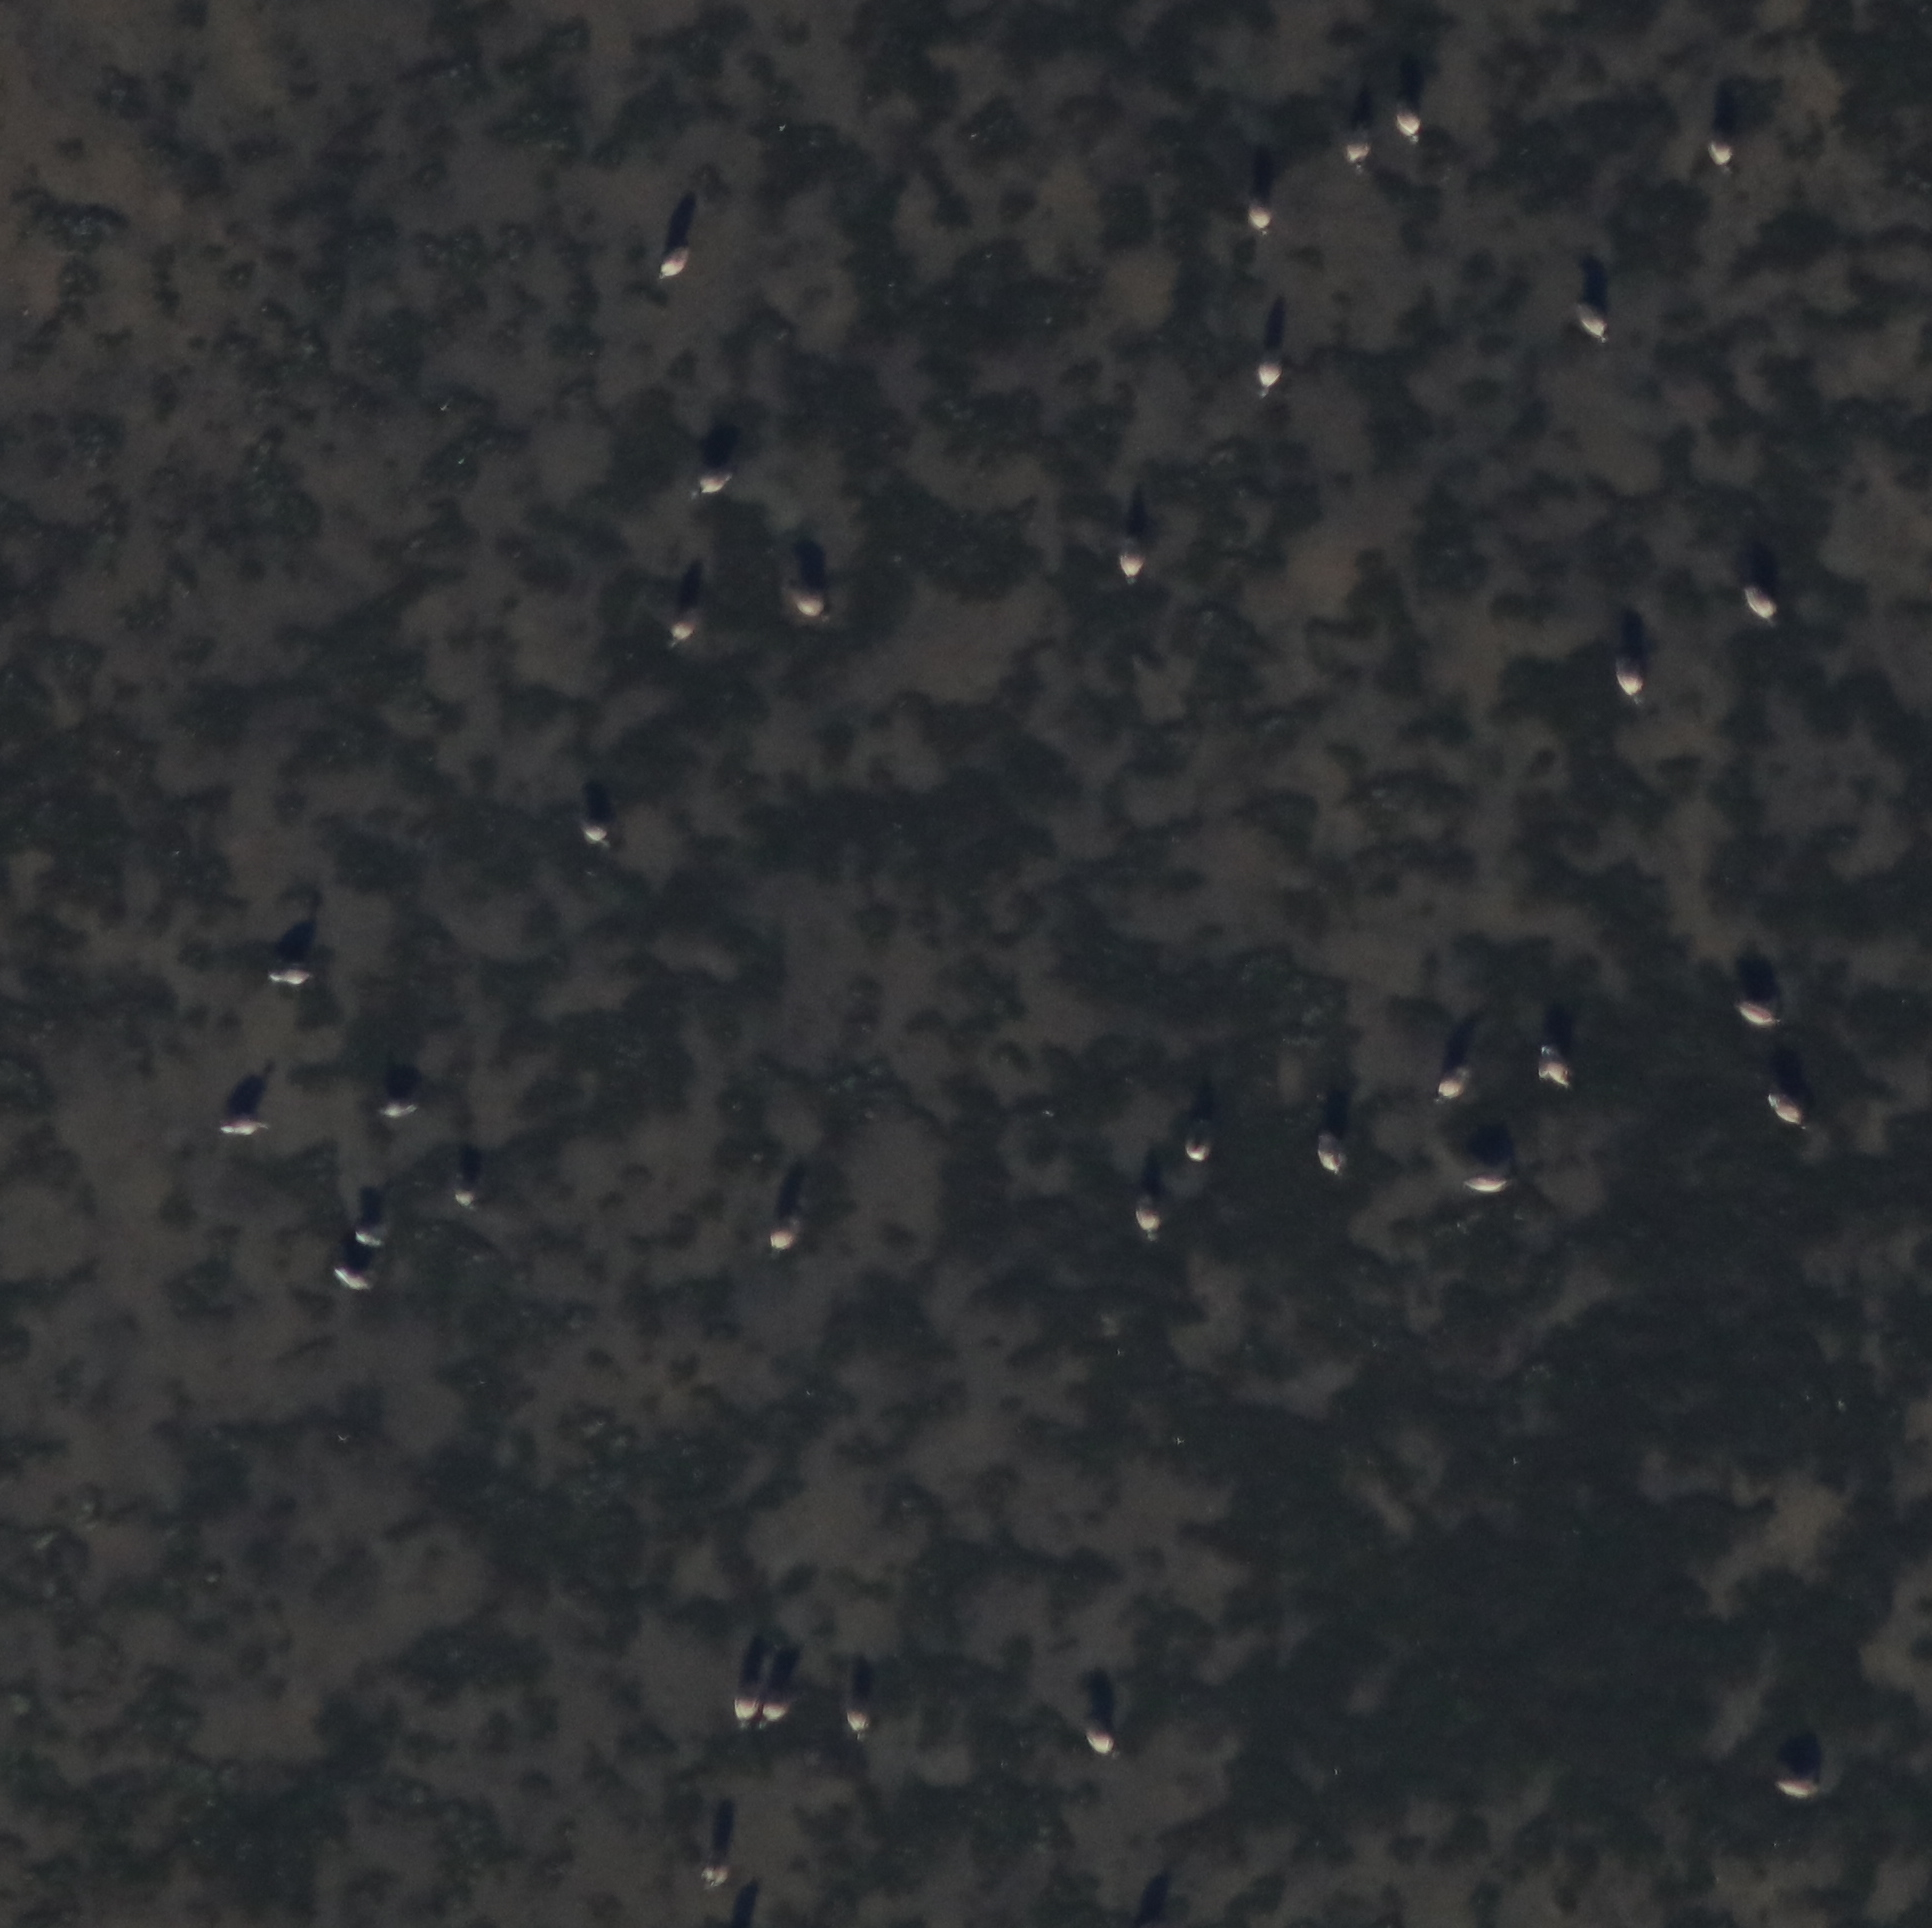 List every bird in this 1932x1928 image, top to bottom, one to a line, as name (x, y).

Canada goose (1409, 130)
Canada goose (1359, 137)
Canada goose (1719, 144)
Canada goose (1261, 220)
Canada goose (1592, 321)
Canada goose (1265, 367)
Canada goose (713, 479)
Canada goose (1129, 565)
Canada goose (809, 601)
Canada goose (1760, 602)
Canada goose (685, 635)
Canada goose (1630, 676)
Canada goose (596, 836)
Canada goose (292, 975)
Canada goose (1760, 1010)
Canada goose (1555, 1066)
Canada goose (1456, 1094)
Canada goose (1786, 1107)
Canada goose (391, 1109)
Canada goose (244, 1122)
Canada goose (1205, 1148)
Canada goose (1331, 1152)
Canada goose (1489, 1175)
Canada goose (465, 1198)
Canada goose (1145, 1217)
Canada goose (788, 1231)
Canada goose (369, 1235)
Canada goose (354, 1281)
Canada goose (746, 1706)
Canada goose (774, 1712)
Canada goose (859, 1713)
Canada goose (1103, 1742)
Canada goose (1797, 1784)
Canada goose (715, 1876)